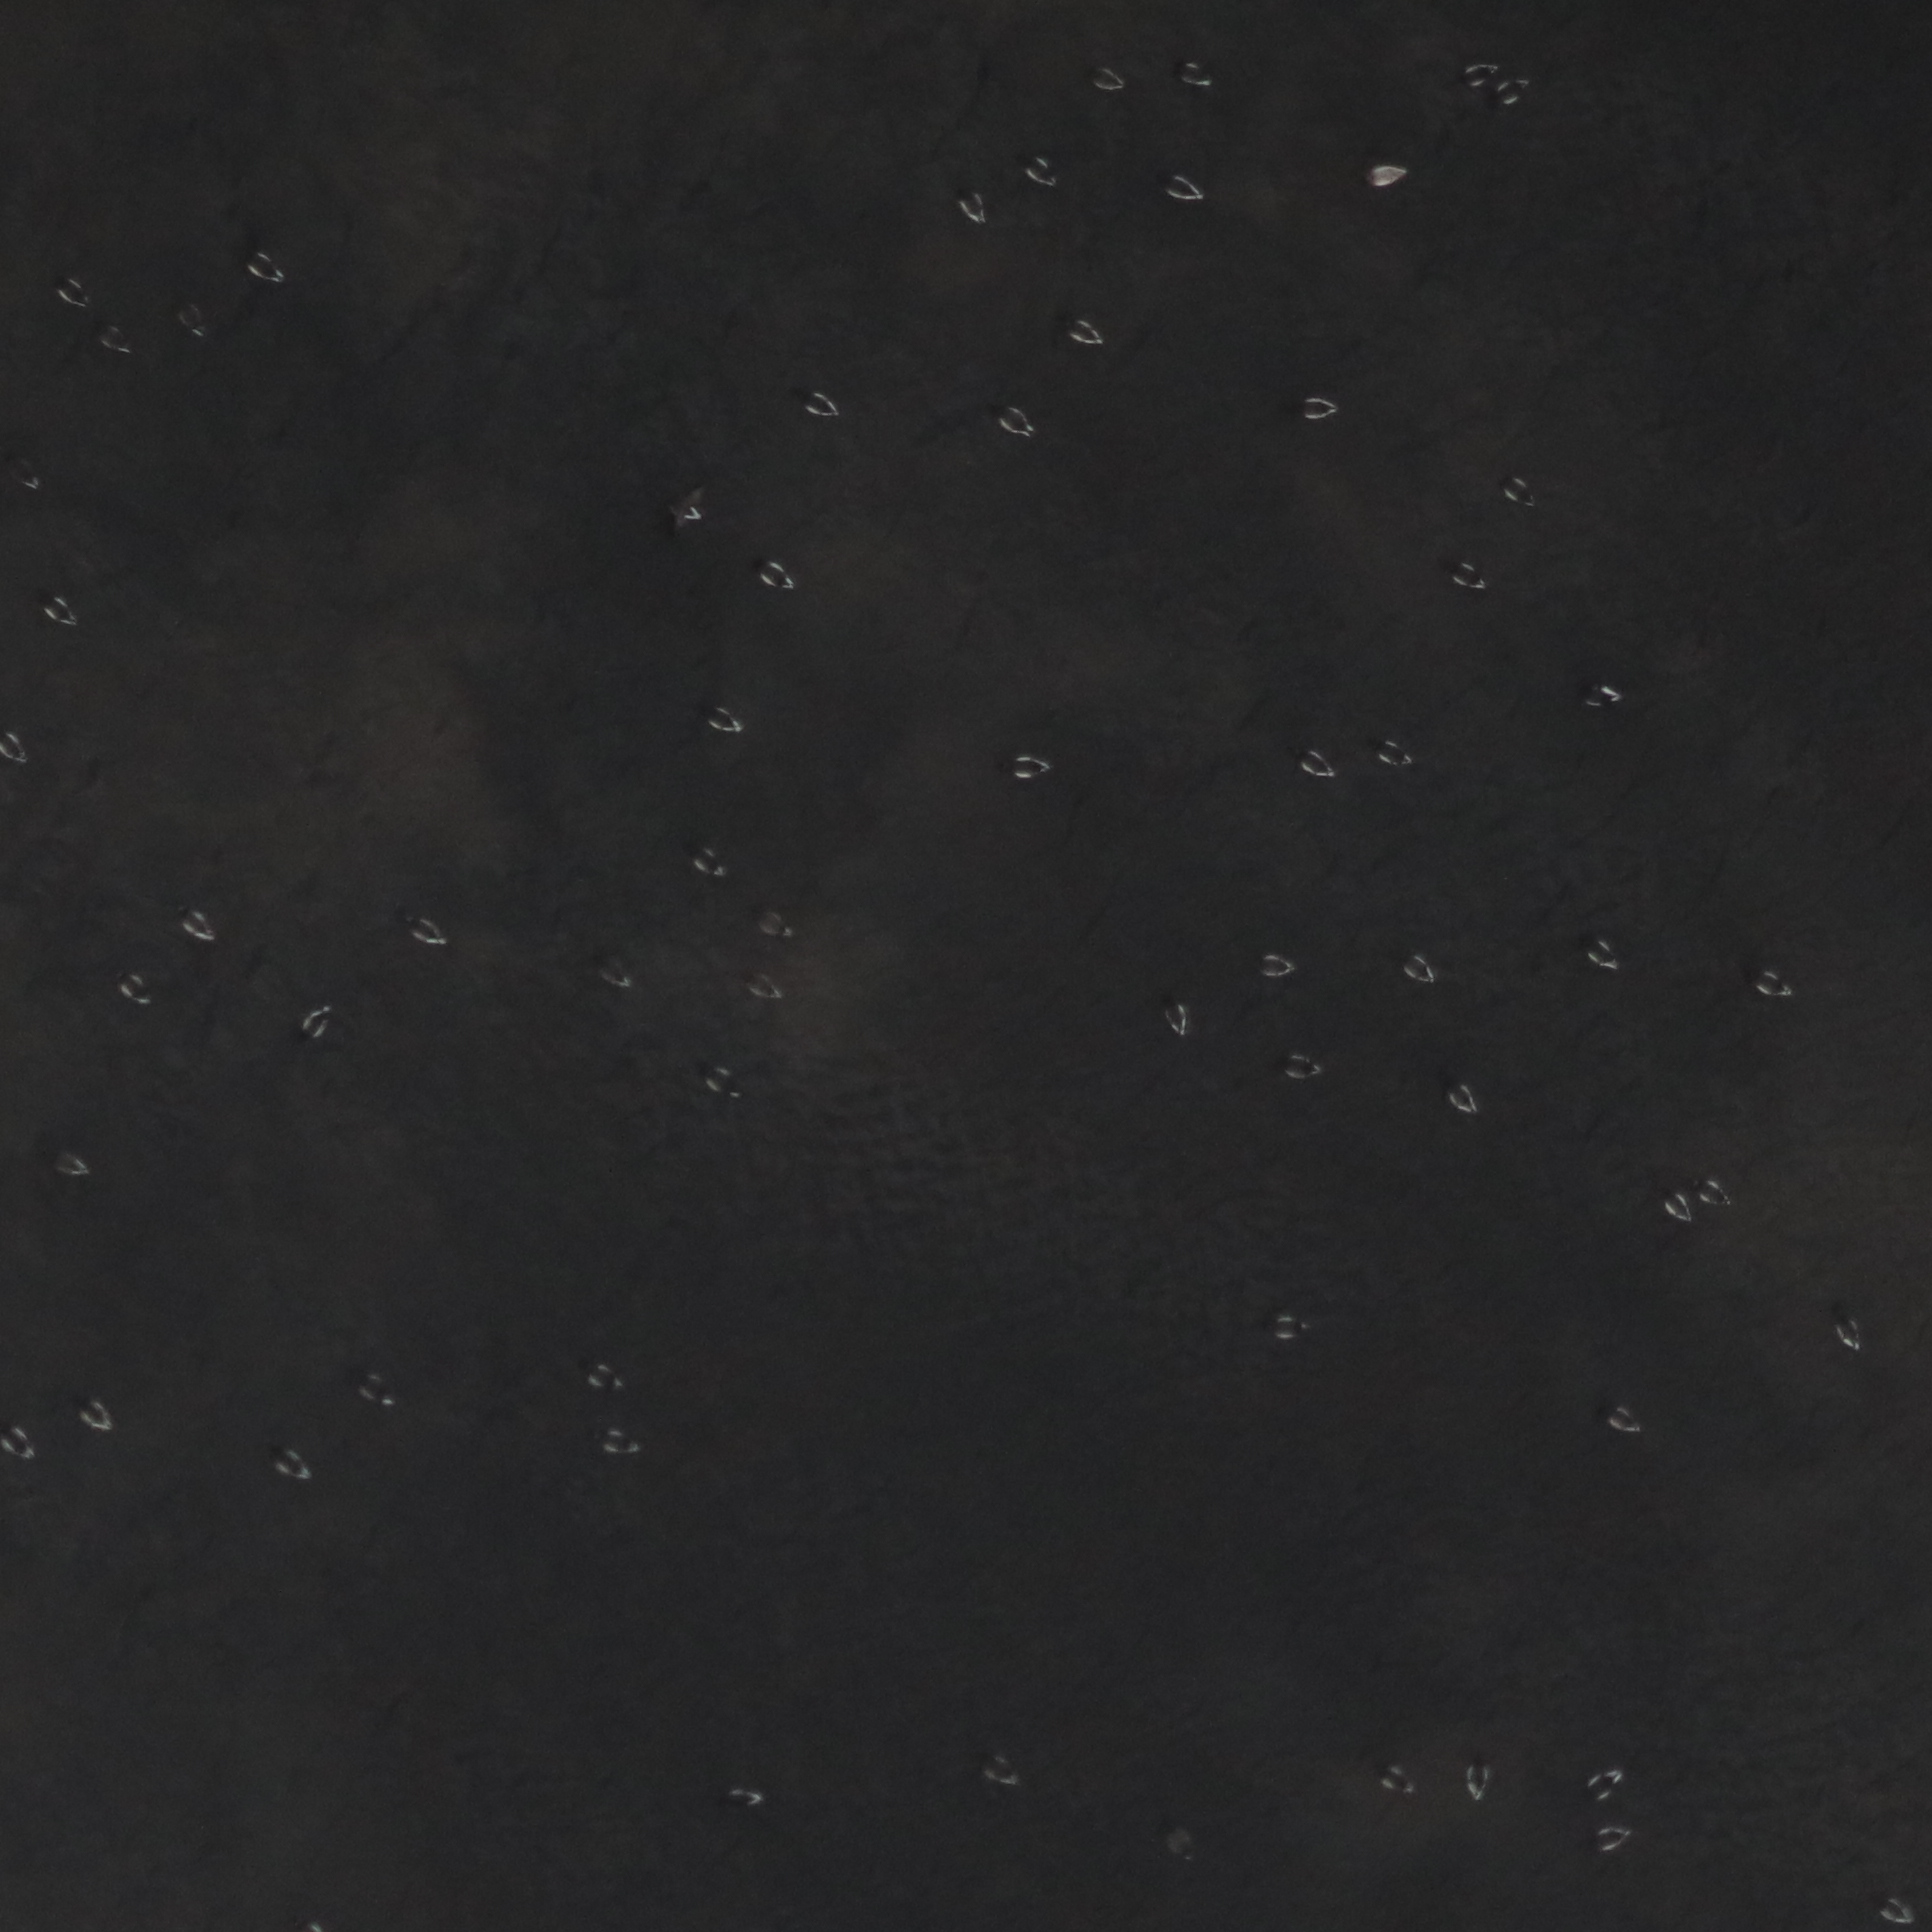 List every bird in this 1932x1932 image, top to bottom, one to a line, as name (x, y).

brant (1484, 73)
brant (1192, 75)
brant (1103, 82)
brant (1512, 98)
brant (1044, 168)
brant (1384, 180)
brant (1181, 188)
brant (980, 207)
brant (264, 268)
brant (72, 293)
brant (198, 317)
brant (1083, 328)
brant (106, 330)
brant (1321, 404)
brant (819, 406)
brant (1013, 421)
brant (1522, 499)
brant (687, 508)
brant (774, 577)
brant (1468, 577)
brant (61, 612)
brant (1605, 692)
brant (730, 723)
brant (8, 752)
brant (1393, 753)
brant (1315, 765)
brant (1024, 770)
brant (705, 857)
brant (774, 917)
brant (198, 924)
brant (425, 932)
brant (1601, 961)
brant (1274, 965)
brant (1416, 967)
brant (616, 973)
brant (1769, 983)
brant (130, 985)
brant (760, 987)
brant (1175, 1016)
brant (317, 1025)
brant (1300, 1068)
brant (722, 1086)
brant (1462, 1097)
brant (71, 1162)
brant (1714, 1194)
brant (1685, 1210)
brant (1289, 1329)
brant (1850, 1333)
brant (609, 1377)
brant (378, 1397)
brant (98, 1412)
brant (1625, 1419)
brant (14, 1443)
brant (616, 1448)
brant (290, 1460)
brant (994, 1769)
brant (1395, 1773)
brant (1477, 1777)
brant (1605, 1786)
brant (740, 1803)
brant (1612, 1837)
brant (1182, 1839)
brant (1891, 1904)